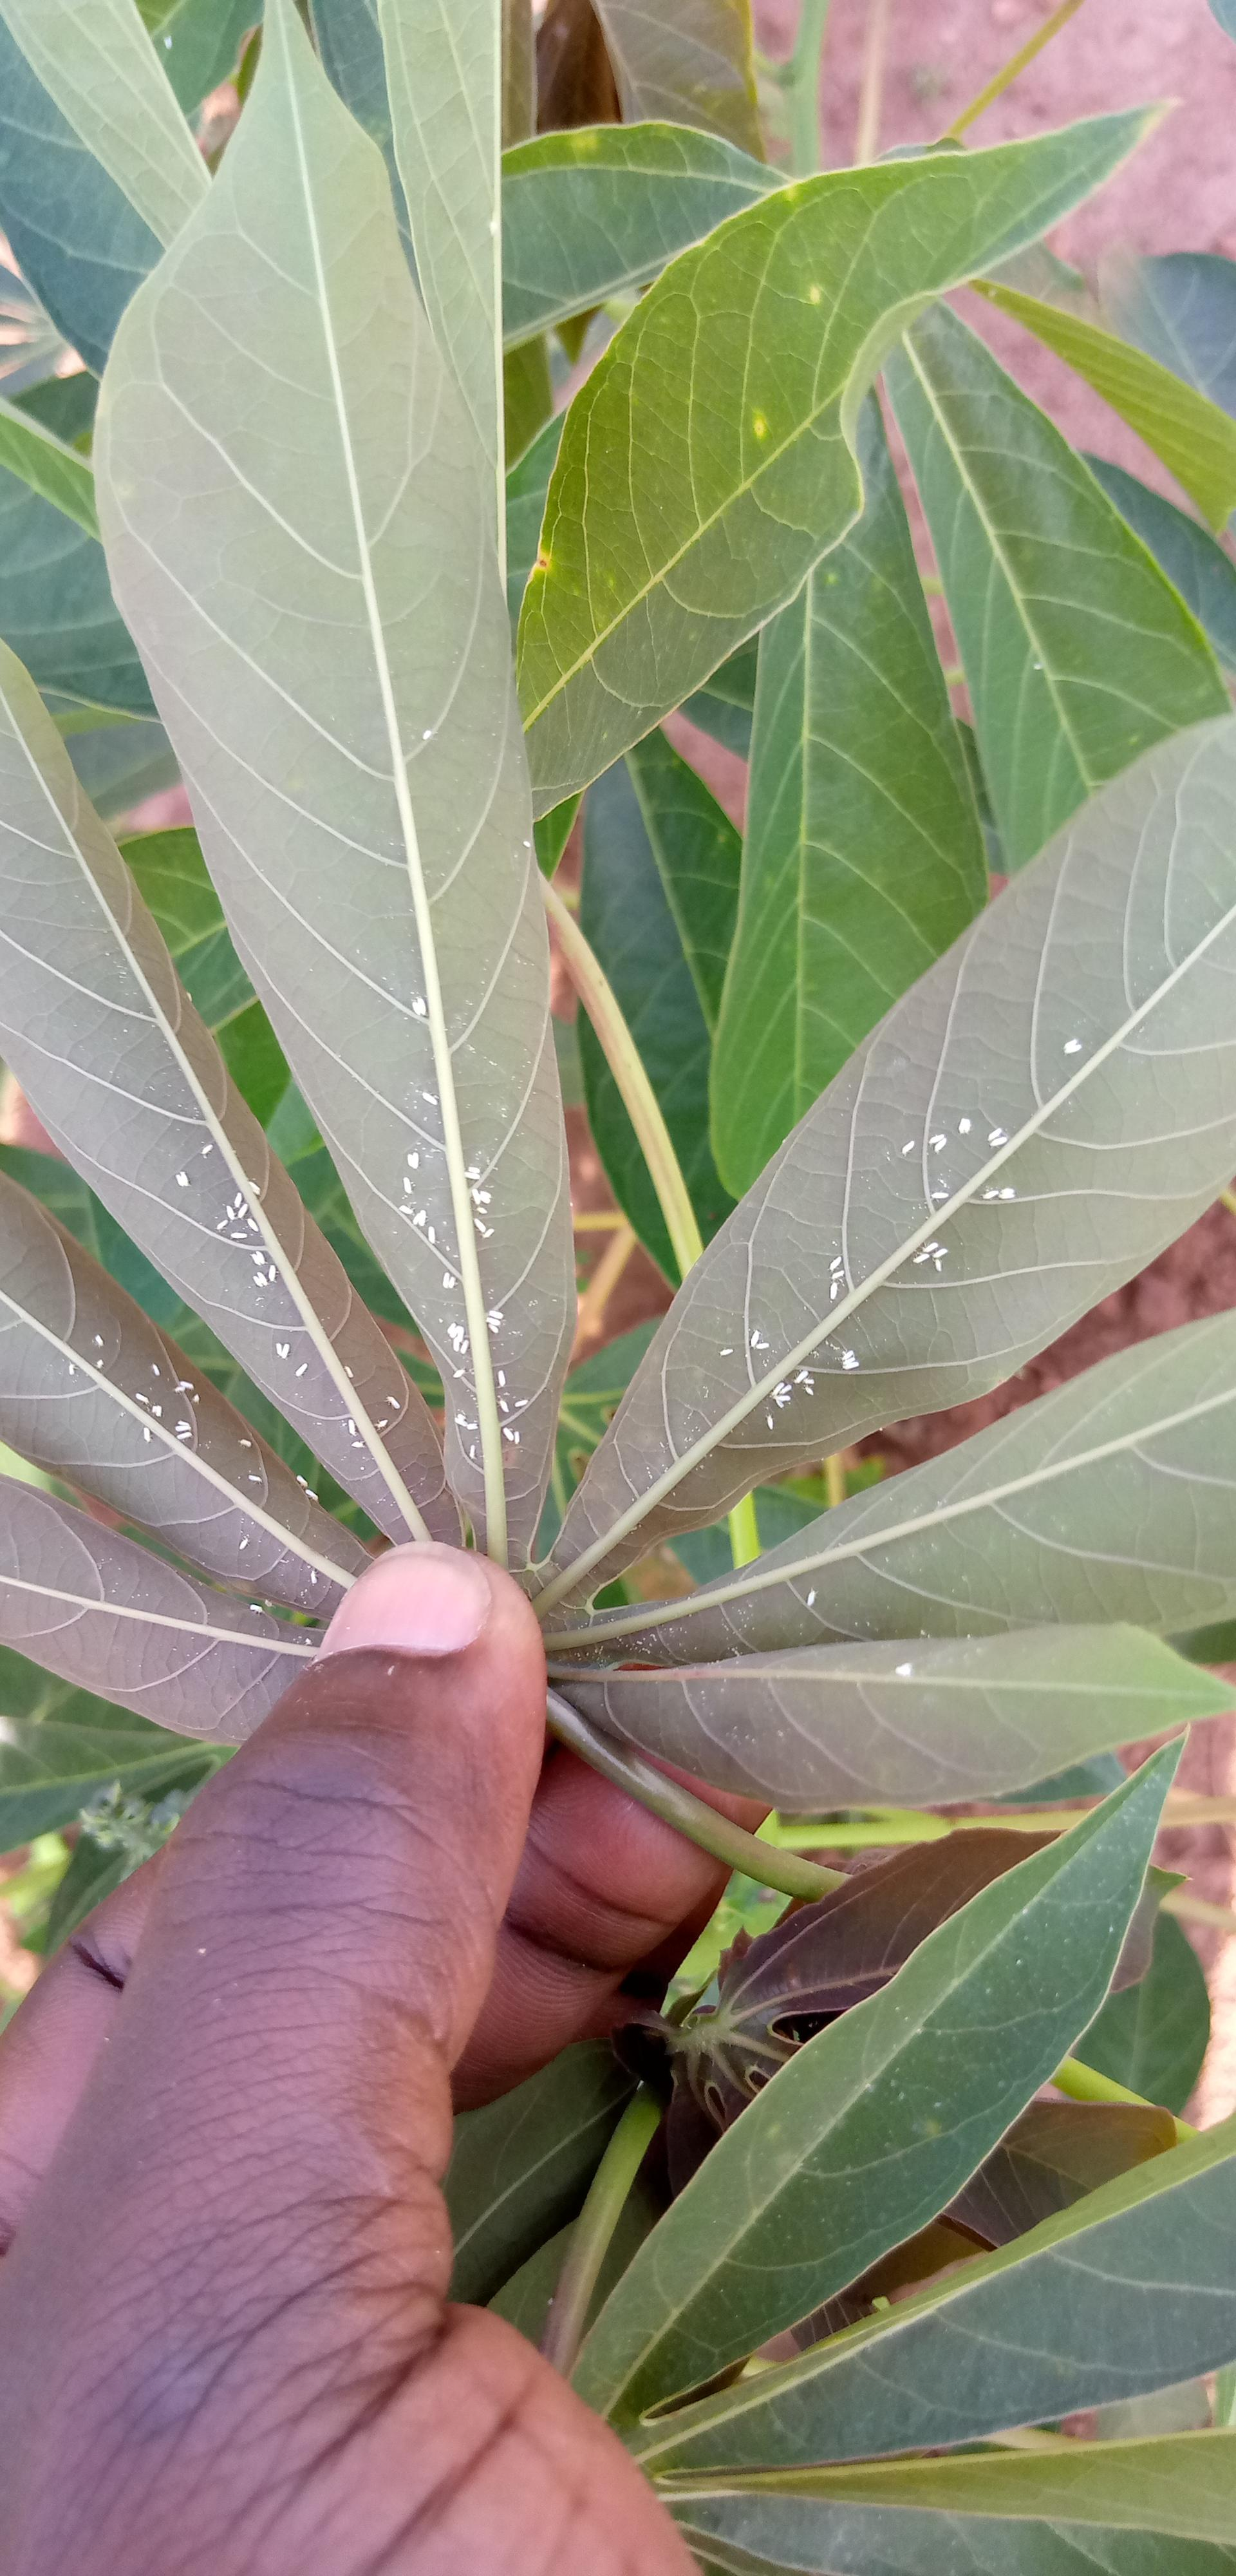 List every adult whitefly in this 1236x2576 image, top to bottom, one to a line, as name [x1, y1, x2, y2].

whitefly [421, 728, 434, 742]
whitefly [521, 838, 532, 850]
whitefly [417, 996, 428, 1018]
whitefly [411, 1000, 421, 1017]
whitefly [1064, 1038, 1078, 1049]
whitefly [1063, 1043, 1082, 1056]
whitefly [420, 1090, 439, 1108]
whitefly [957, 1116, 964, 1136]
whitefly [965, 1117, 971, 1135]
whitefly [986, 1127, 1004, 1142]
whitefly [927, 1133, 946, 1145]
whitefly [989, 1135, 1009, 1148]
whitefly [932, 1137, 948, 1154]
whitefly [901, 1139, 916, 1156]
whitefly [200, 1141, 217, 1156]
whitefly [413, 1151, 420, 1171]
whitefly [407, 1152, 413, 1169]
whitefly [467, 1165, 482, 1173]
whitefly [180, 1171, 191, 1187]
whitefly [464, 1171, 482, 1181]
whitefly [175, 1172, 184, 1188]
whitefly [402, 1175, 414, 1196]
whitefly [248, 1180, 262, 1197]
whitefly [999, 1186, 1016, 1194]
whitefly [471, 1187, 481, 1206]
whitefly [980, 1188, 999, 1202]
whitefly [479, 1189, 492, 1198]
whitefly [232, 1190, 243, 1209]
whitefly [930, 1191, 950, 1200]
whitefly [998, 1193, 1016, 1200]
whitefly [480, 1195, 492, 1204]
whitefly [237, 1202, 249, 1219]
whitefly [225, 1204, 236, 1221]
whitefly [398, 1204, 413, 1216]
whitefly [476, 1206, 491, 1217]
whitefly [418, 1209, 427, 1227]
whitefly [412, 1211, 420, 1227]
whitefly [246, 1217, 261, 1233]
whitefly [473, 1217, 487, 1234]
whitefly [216, 1219, 229, 1231]
whitefly [427, 1224, 436, 1246]
whitefly [483, 1227, 496, 1239]
whitefly [229, 1230, 248, 1240]
whitefly [921, 1241, 940, 1253]
whitefly [933, 1247, 950, 1259]
whitefly [255, 1249, 267, 1265]
whitefly [249, 1252, 261, 1267]
whitefly [911, 1253, 931, 1265]
whitefly [828, 1255, 843, 1271]
whitefly [933, 1258, 943, 1273]
whitefly [267, 1263, 278, 1283]
whitefly [830, 1269, 846, 1281]
whitefly [441, 1270, 451, 1289]
whitefly [256, 1271, 270, 1287]
whitefly [449, 1274, 456, 1291]
whitefly [251, 1275, 264, 1289]
whitefly [828, 1281, 840, 1302]
whitefly [487, 1309, 504, 1320]
whitefly [485, 1317, 502, 1327]
whitefly [447, 1321, 457, 1334]
whitefly [487, 1323, 500, 1334]
whitefly [458, 1324, 465, 1340]
whitefly [449, 1325, 460, 1339]
whitefly [749, 1327, 760, 1349]
whitefly [93, 1333, 106, 1348]
whitefly [453, 1336, 460, 1353]
whitefly [460, 1338, 471, 1356]
whitefly [281, 1340, 290, 1360]
whitefly [274, 1341, 282, 1358]
whitefly [755, 1341, 771, 1350]
whitefly [718, 1346, 735, 1358]
whitefly [841, 1349, 854, 1361]
whitefly [841, 1356, 856, 1366]
whitefly [95, 1358, 108, 1369]
whitefly [842, 1361, 860, 1372]
whitefly [68, 1361, 77, 1377]
whitefly [294, 1361, 309, 1378]
whitefly [151, 1362, 162, 1377]
whitefly [343, 1365, 355, 1379]
whitefly [451, 1367, 468, 1380]
whitefly [496, 1368, 507, 1389]
whitefly [794, 1369, 809, 1385]
whitefly [803, 1378, 815, 1386]
whitefly [179, 1379, 195, 1391]
whitefly [773, 1381, 785, 1395]
whitefly [779, 1384, 793, 1396]
whitefly [803, 1385, 815, 1397]
whitefly [174, 1386, 187, 1394]
whitefly [192, 1391, 201, 1405]
whitefly [134, 1392, 150, 1405]
whitefly [386, 1394, 402, 1411]
whitefly [771, 1394, 792, 1402]
whitefly [775, 1396, 785, 1410]
whitefly [512, 1397, 530, 1408]
whitefly [499, 1398, 510, 1414]
whitefly [151, 1403, 156, 1414]
whitefly [156, 1405, 163, 1419]
whitefly [456, 1412, 468, 1422]
whitefly [763, 1412, 775, 1432]
whitefly [346, 1417, 358, 1439]
whitefly [453, 1417, 467, 1428]
whitefly [373, 1417, 389, 1430]
whitefly [177, 1419, 191, 1426]
whitefly [466, 1423, 480, 1430]
whitefly [174, 1425, 192, 1432]
whitefly [142, 1425, 153, 1444]
whitefly [501, 1426, 515, 1443]
whitefly [512, 1430, 521, 1446]
whitefly [176, 1431, 195, 1441]
whitefly [238, 1437, 254, 1450]
whitefly [350, 1439, 366, 1450]
whitefly [467, 1443, 478, 1461]
whitefly [294, 1472, 309, 1488]
whitefly [247, 1473, 263, 1484]
whitefly [304, 1488, 320, 1503]
whitefly [238, 1537, 250, 1551]
whitefly [309, 1569, 319, 1586]
whitefly [805, 1588, 818, 1609]
whitefly [248, 1602, 265, 1615]